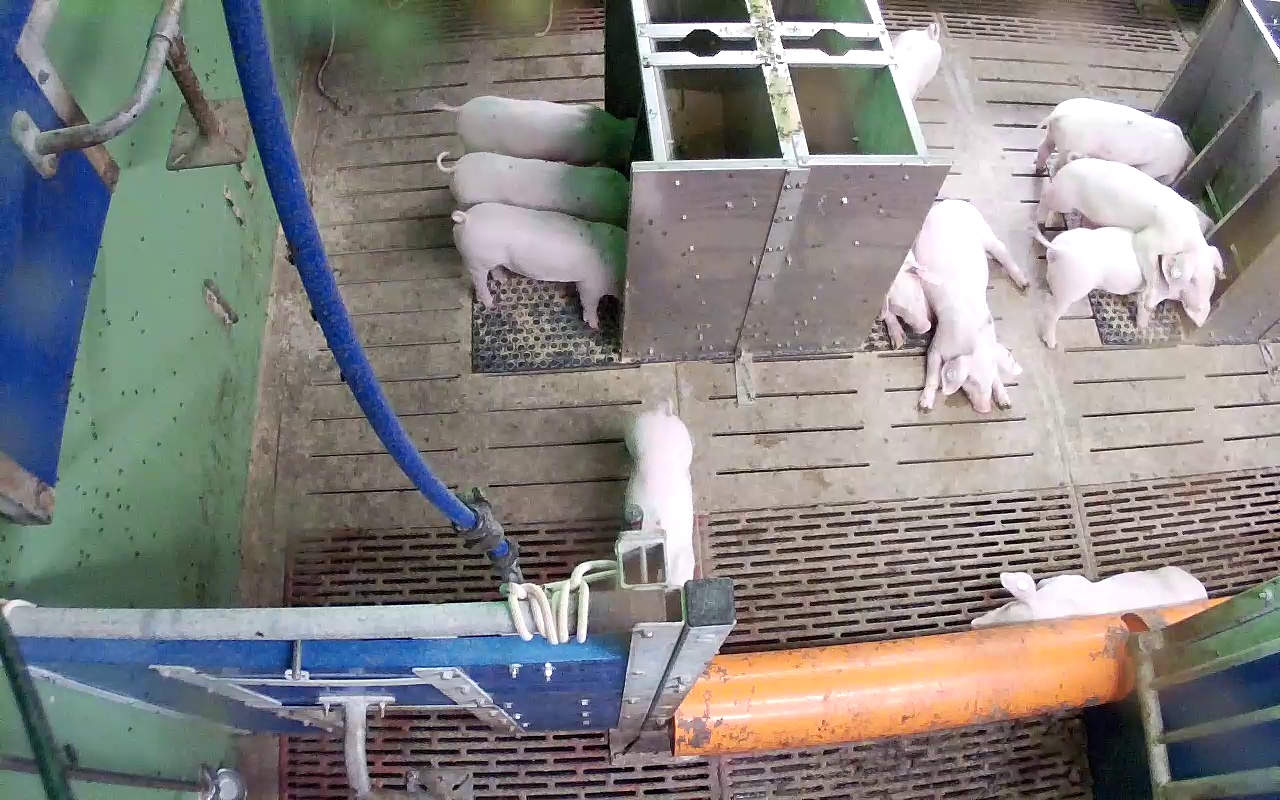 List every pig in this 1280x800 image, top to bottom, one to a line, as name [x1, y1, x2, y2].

pig [890, 22, 947, 104]
pig [433, 96, 636, 167]
pig [1034, 96, 1197, 187]
pig [437, 148, 632, 224]
pig [1036, 151, 1224, 313]
pig [911, 198, 1032, 413]
pig [450, 202, 630, 328]
pig [1033, 225, 1213, 350]
pig [876, 249, 941, 350]
pig [621, 397, 697, 593]
pig [968, 565, 1215, 634]